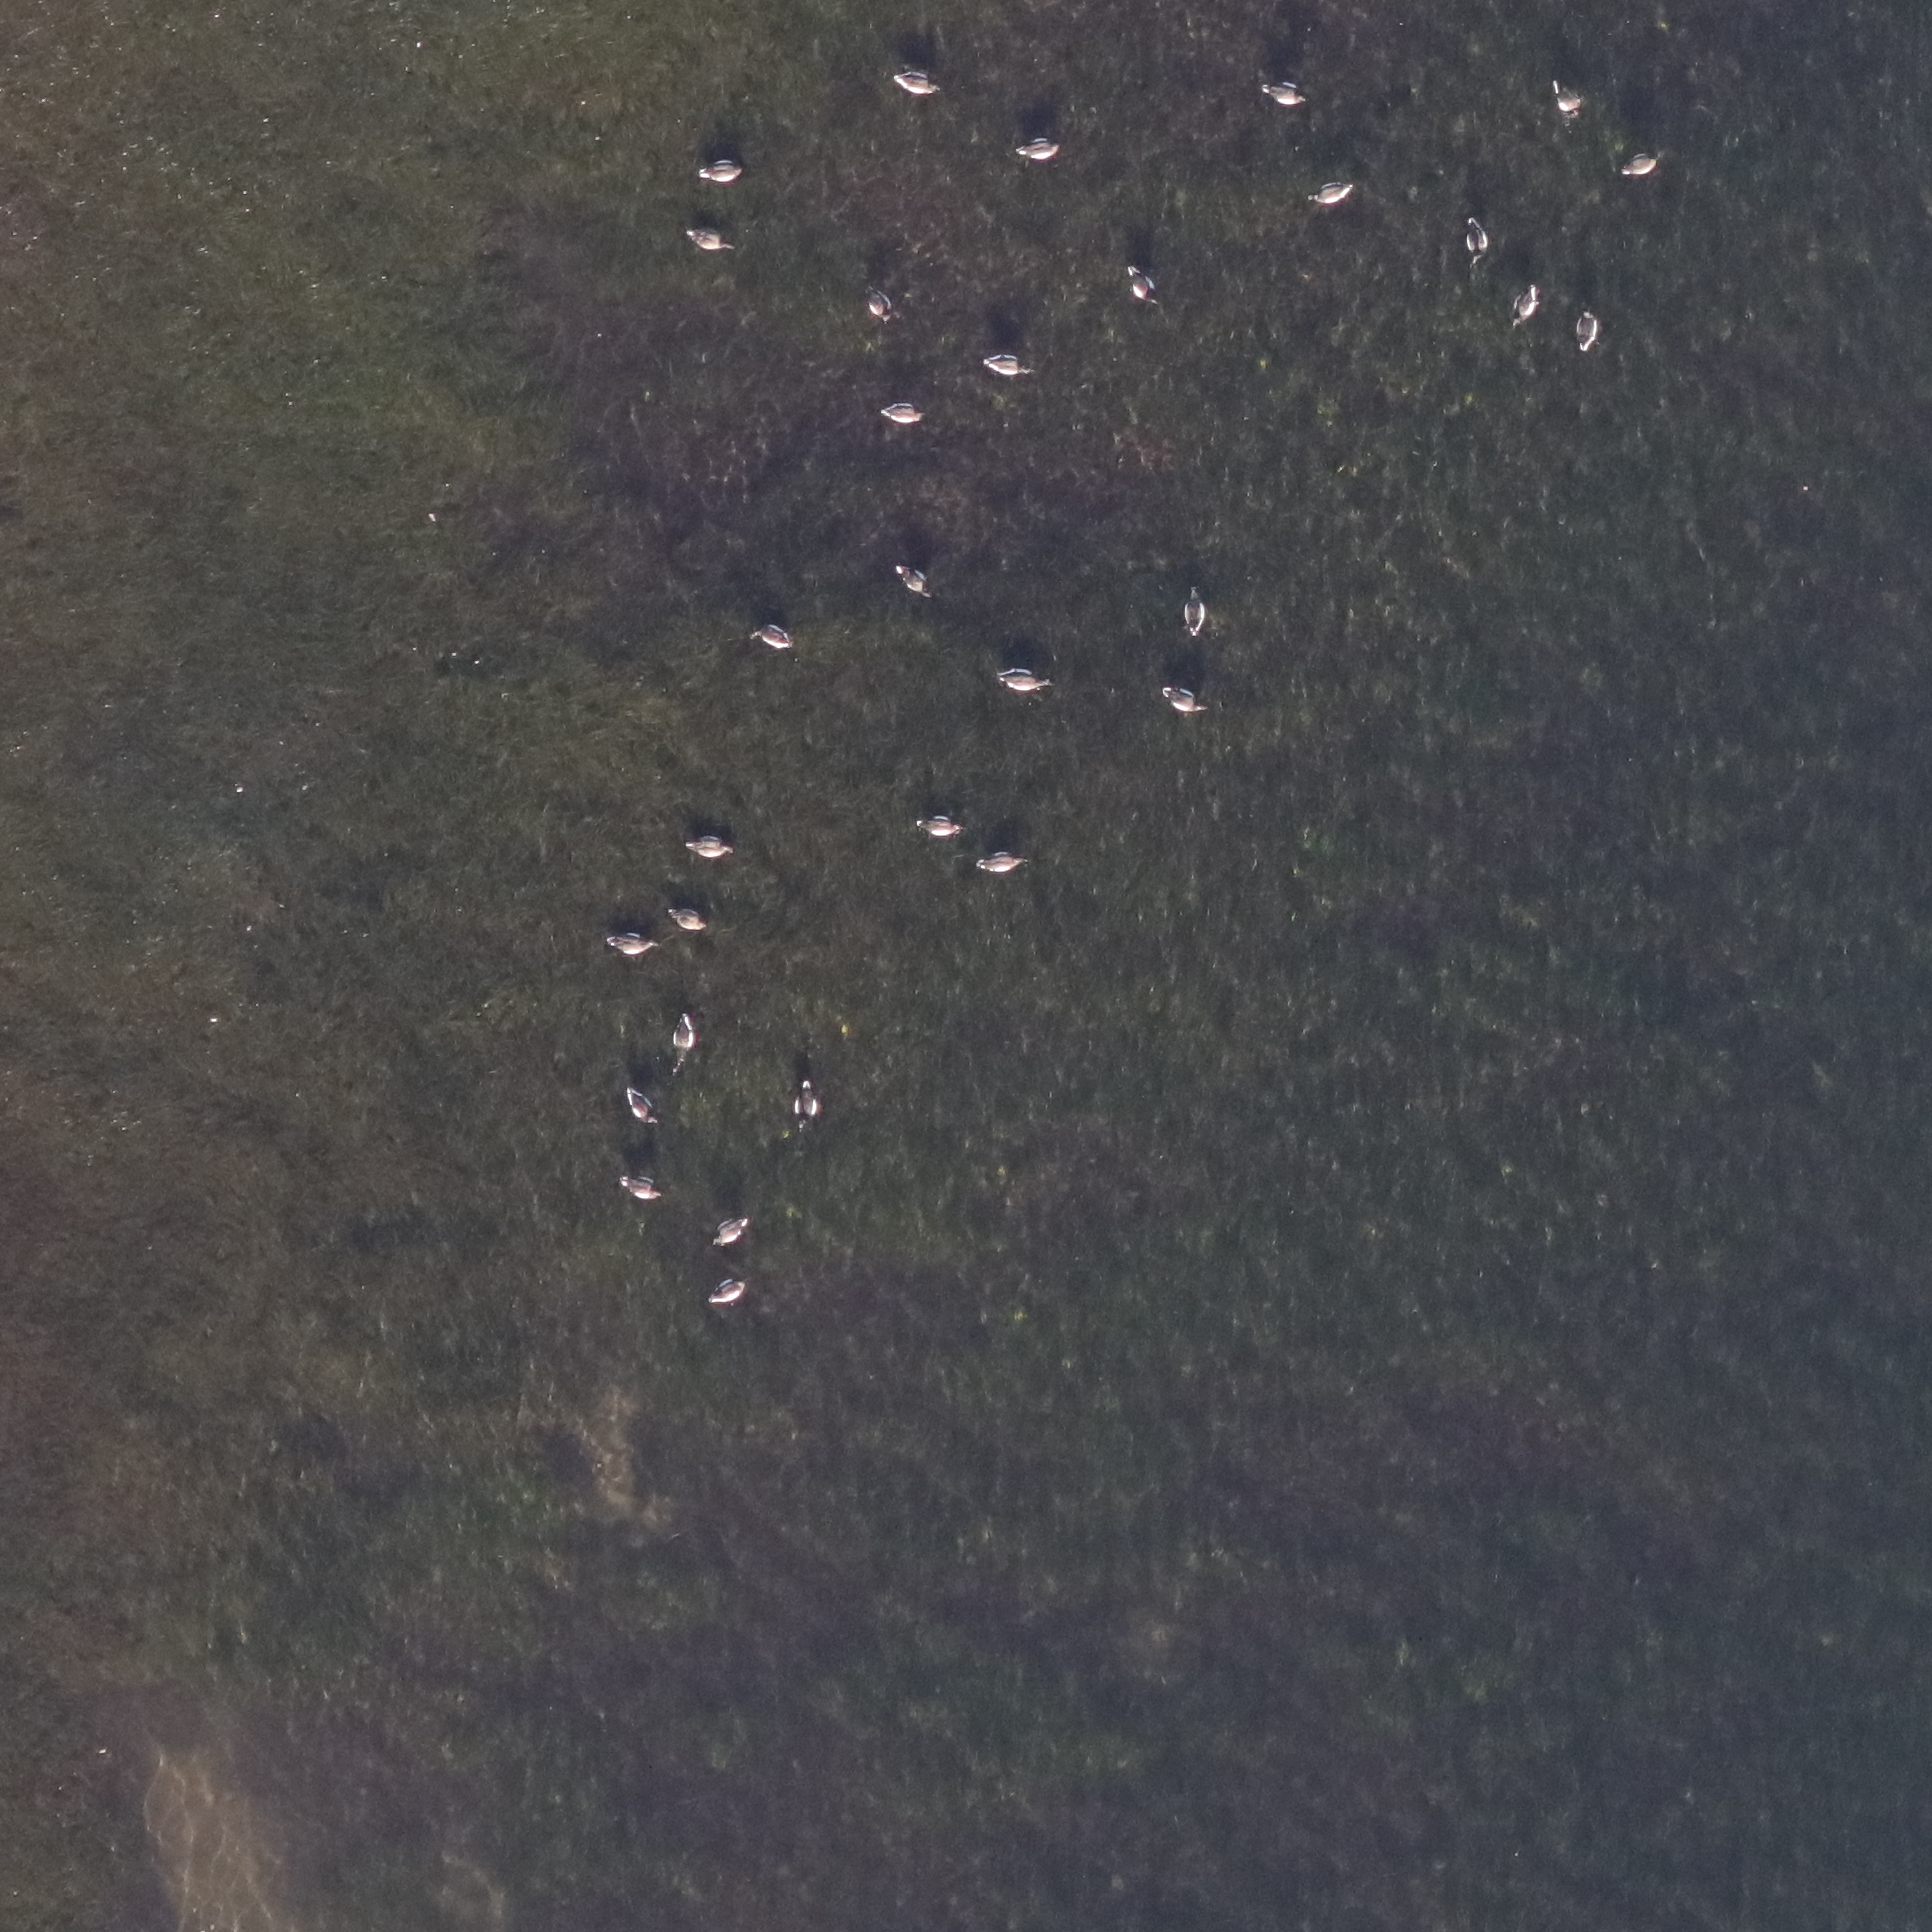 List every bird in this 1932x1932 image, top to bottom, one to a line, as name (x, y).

brant (914, 83)
brant (1284, 93)
brant (1569, 102)
brant (1039, 149)
brant (1639, 165)
brant (724, 171)
brant (1332, 194)
brant (1473, 237)
brant (707, 239)
brant (1141, 286)
brant (1524, 306)
brant (880, 307)
brant (1585, 328)
brant (1008, 365)
brant (905, 414)
brant (914, 581)
brant (1194, 614)
brant (774, 637)
brant (1024, 680)
brant (1180, 700)
brant (941, 826)
brant (709, 848)
brant (1002, 862)
brant (688, 919)
brant (632, 943)
brant (686, 1038)
brant (805, 1104)
brant (641, 1108)
brant (642, 1186)
brant (731, 1229)
brant (728, 1290)